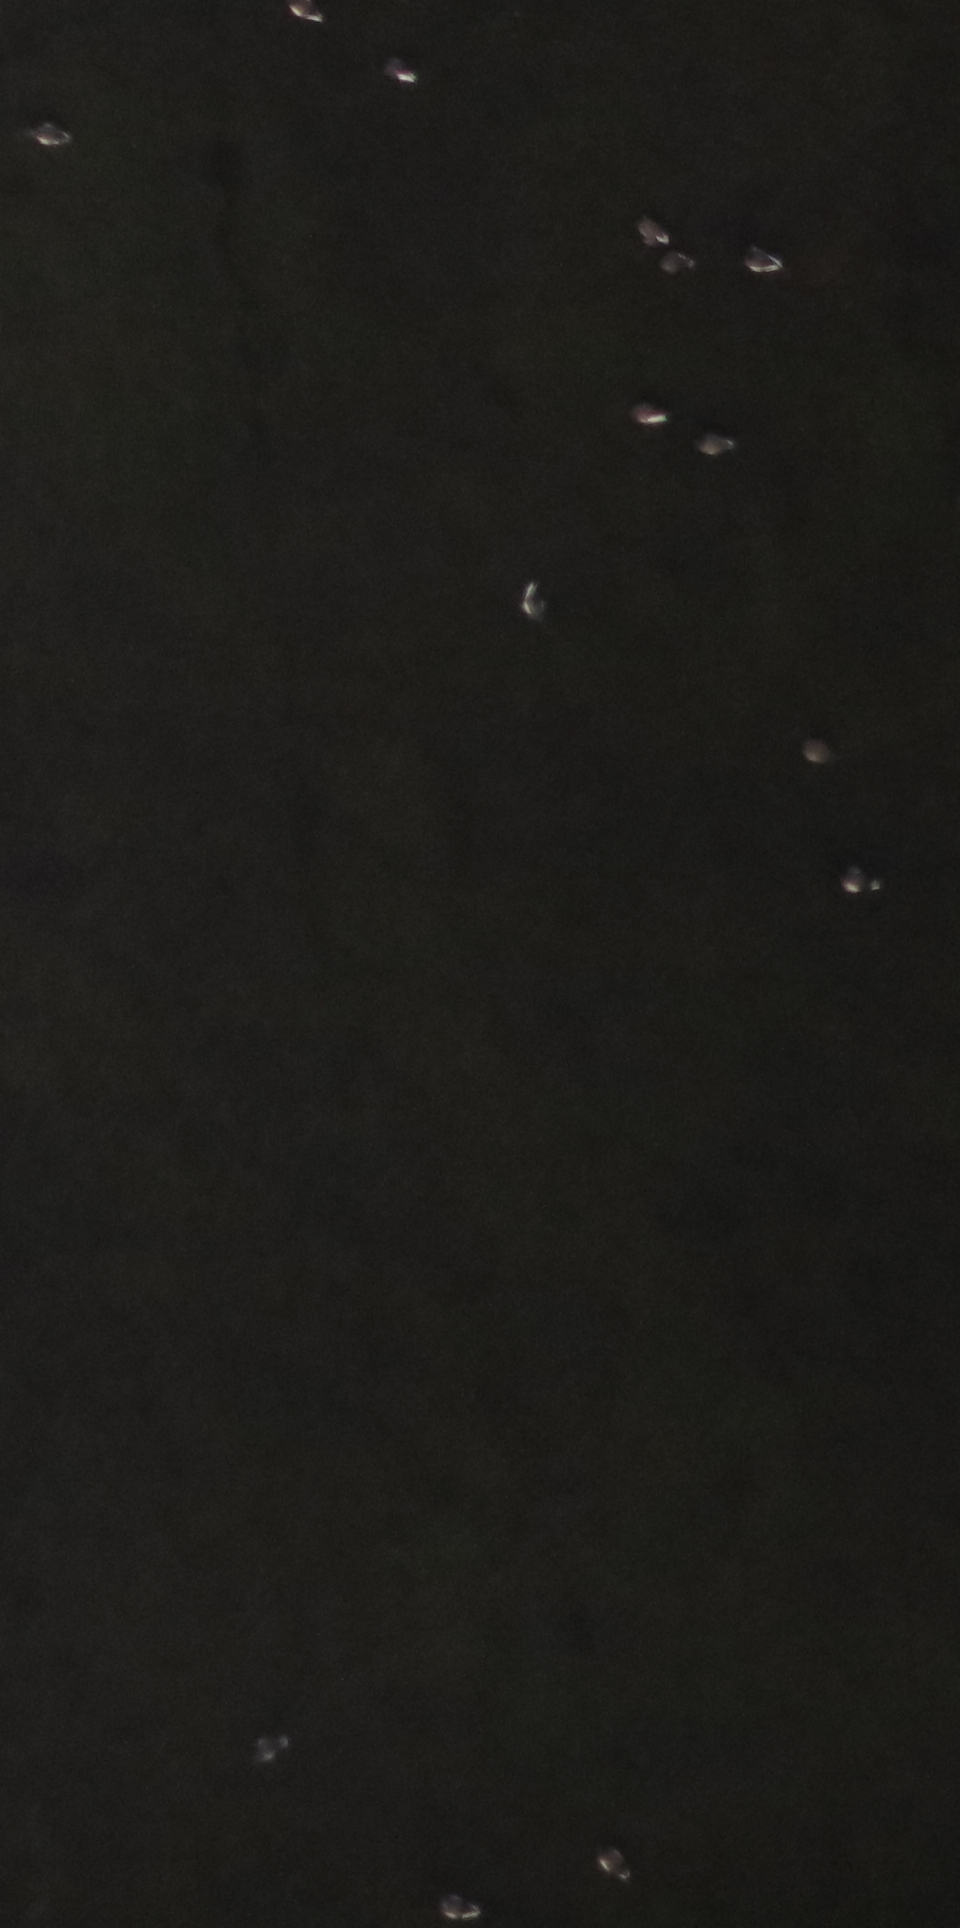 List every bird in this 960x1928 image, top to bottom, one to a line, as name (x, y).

brant (305, 5)
brant (398, 73)
brant (50, 133)
brant (651, 231)
brant (682, 259)
brant (760, 260)
brant (643, 416)
brant (714, 443)
brant (530, 606)
brant (822, 753)
brant (858, 879)
brant (270, 1752)
brant (614, 1863)
brant (461, 1906)